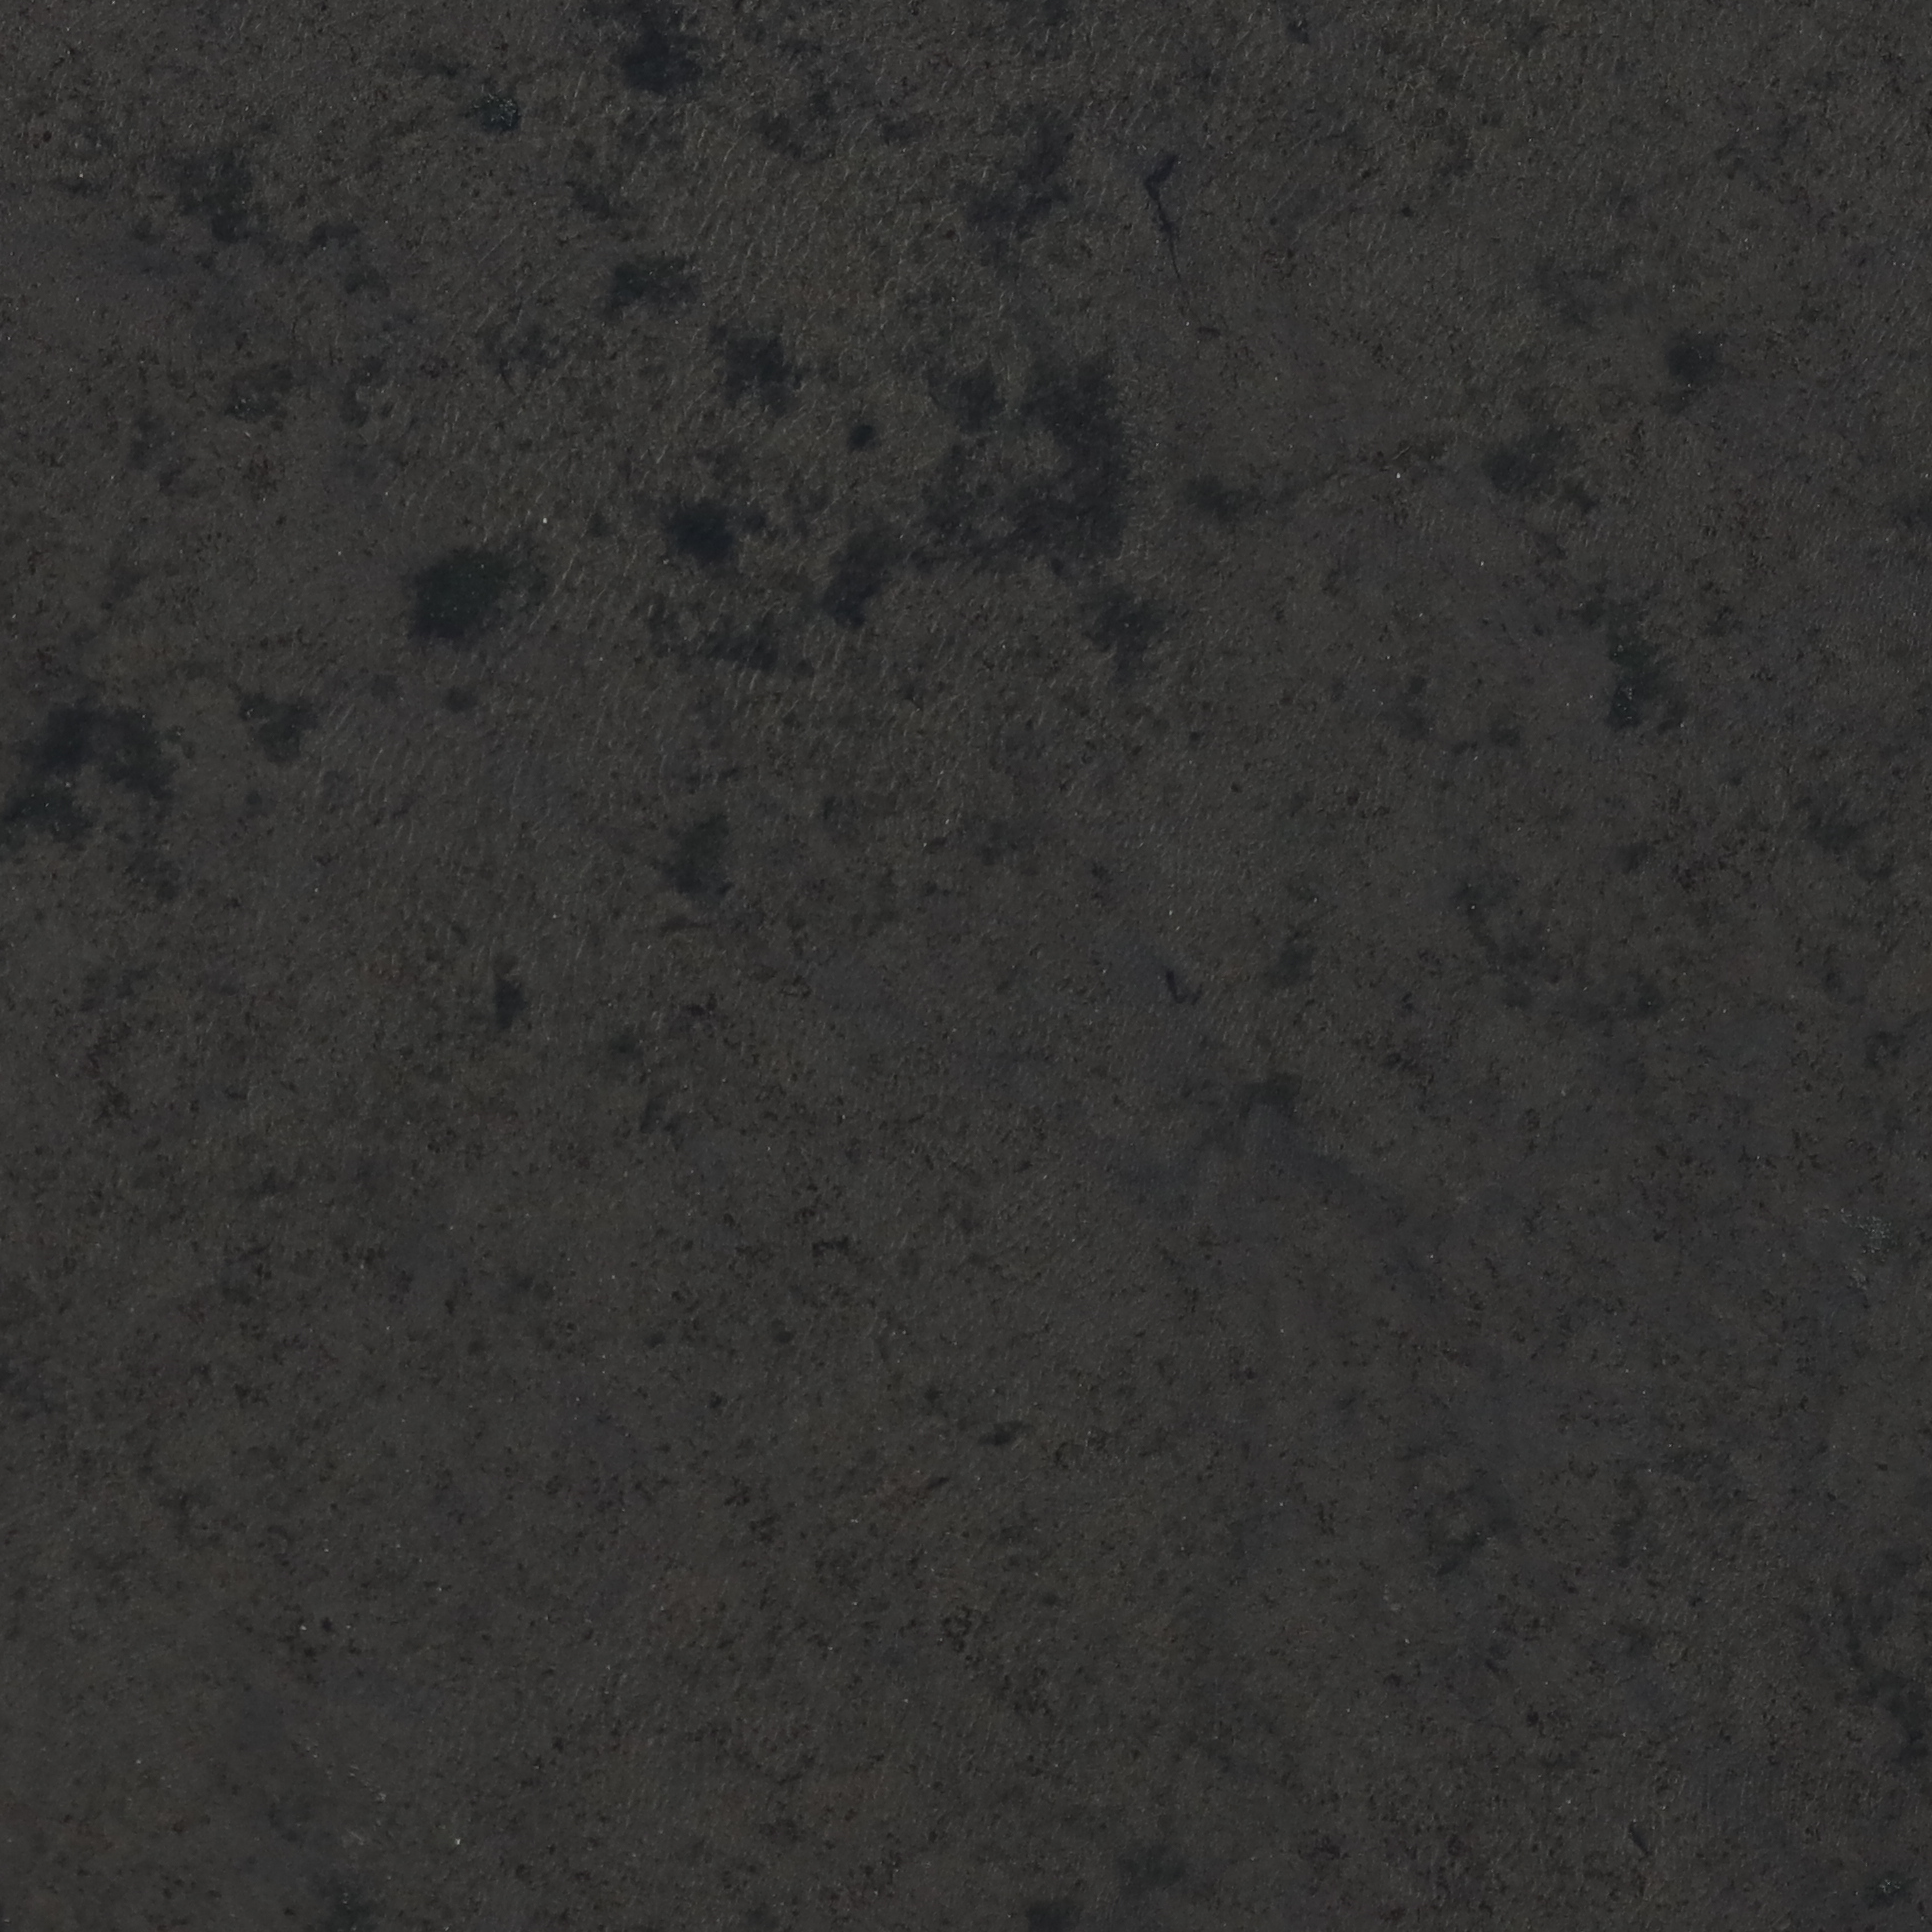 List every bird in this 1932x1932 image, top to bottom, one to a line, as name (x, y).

None